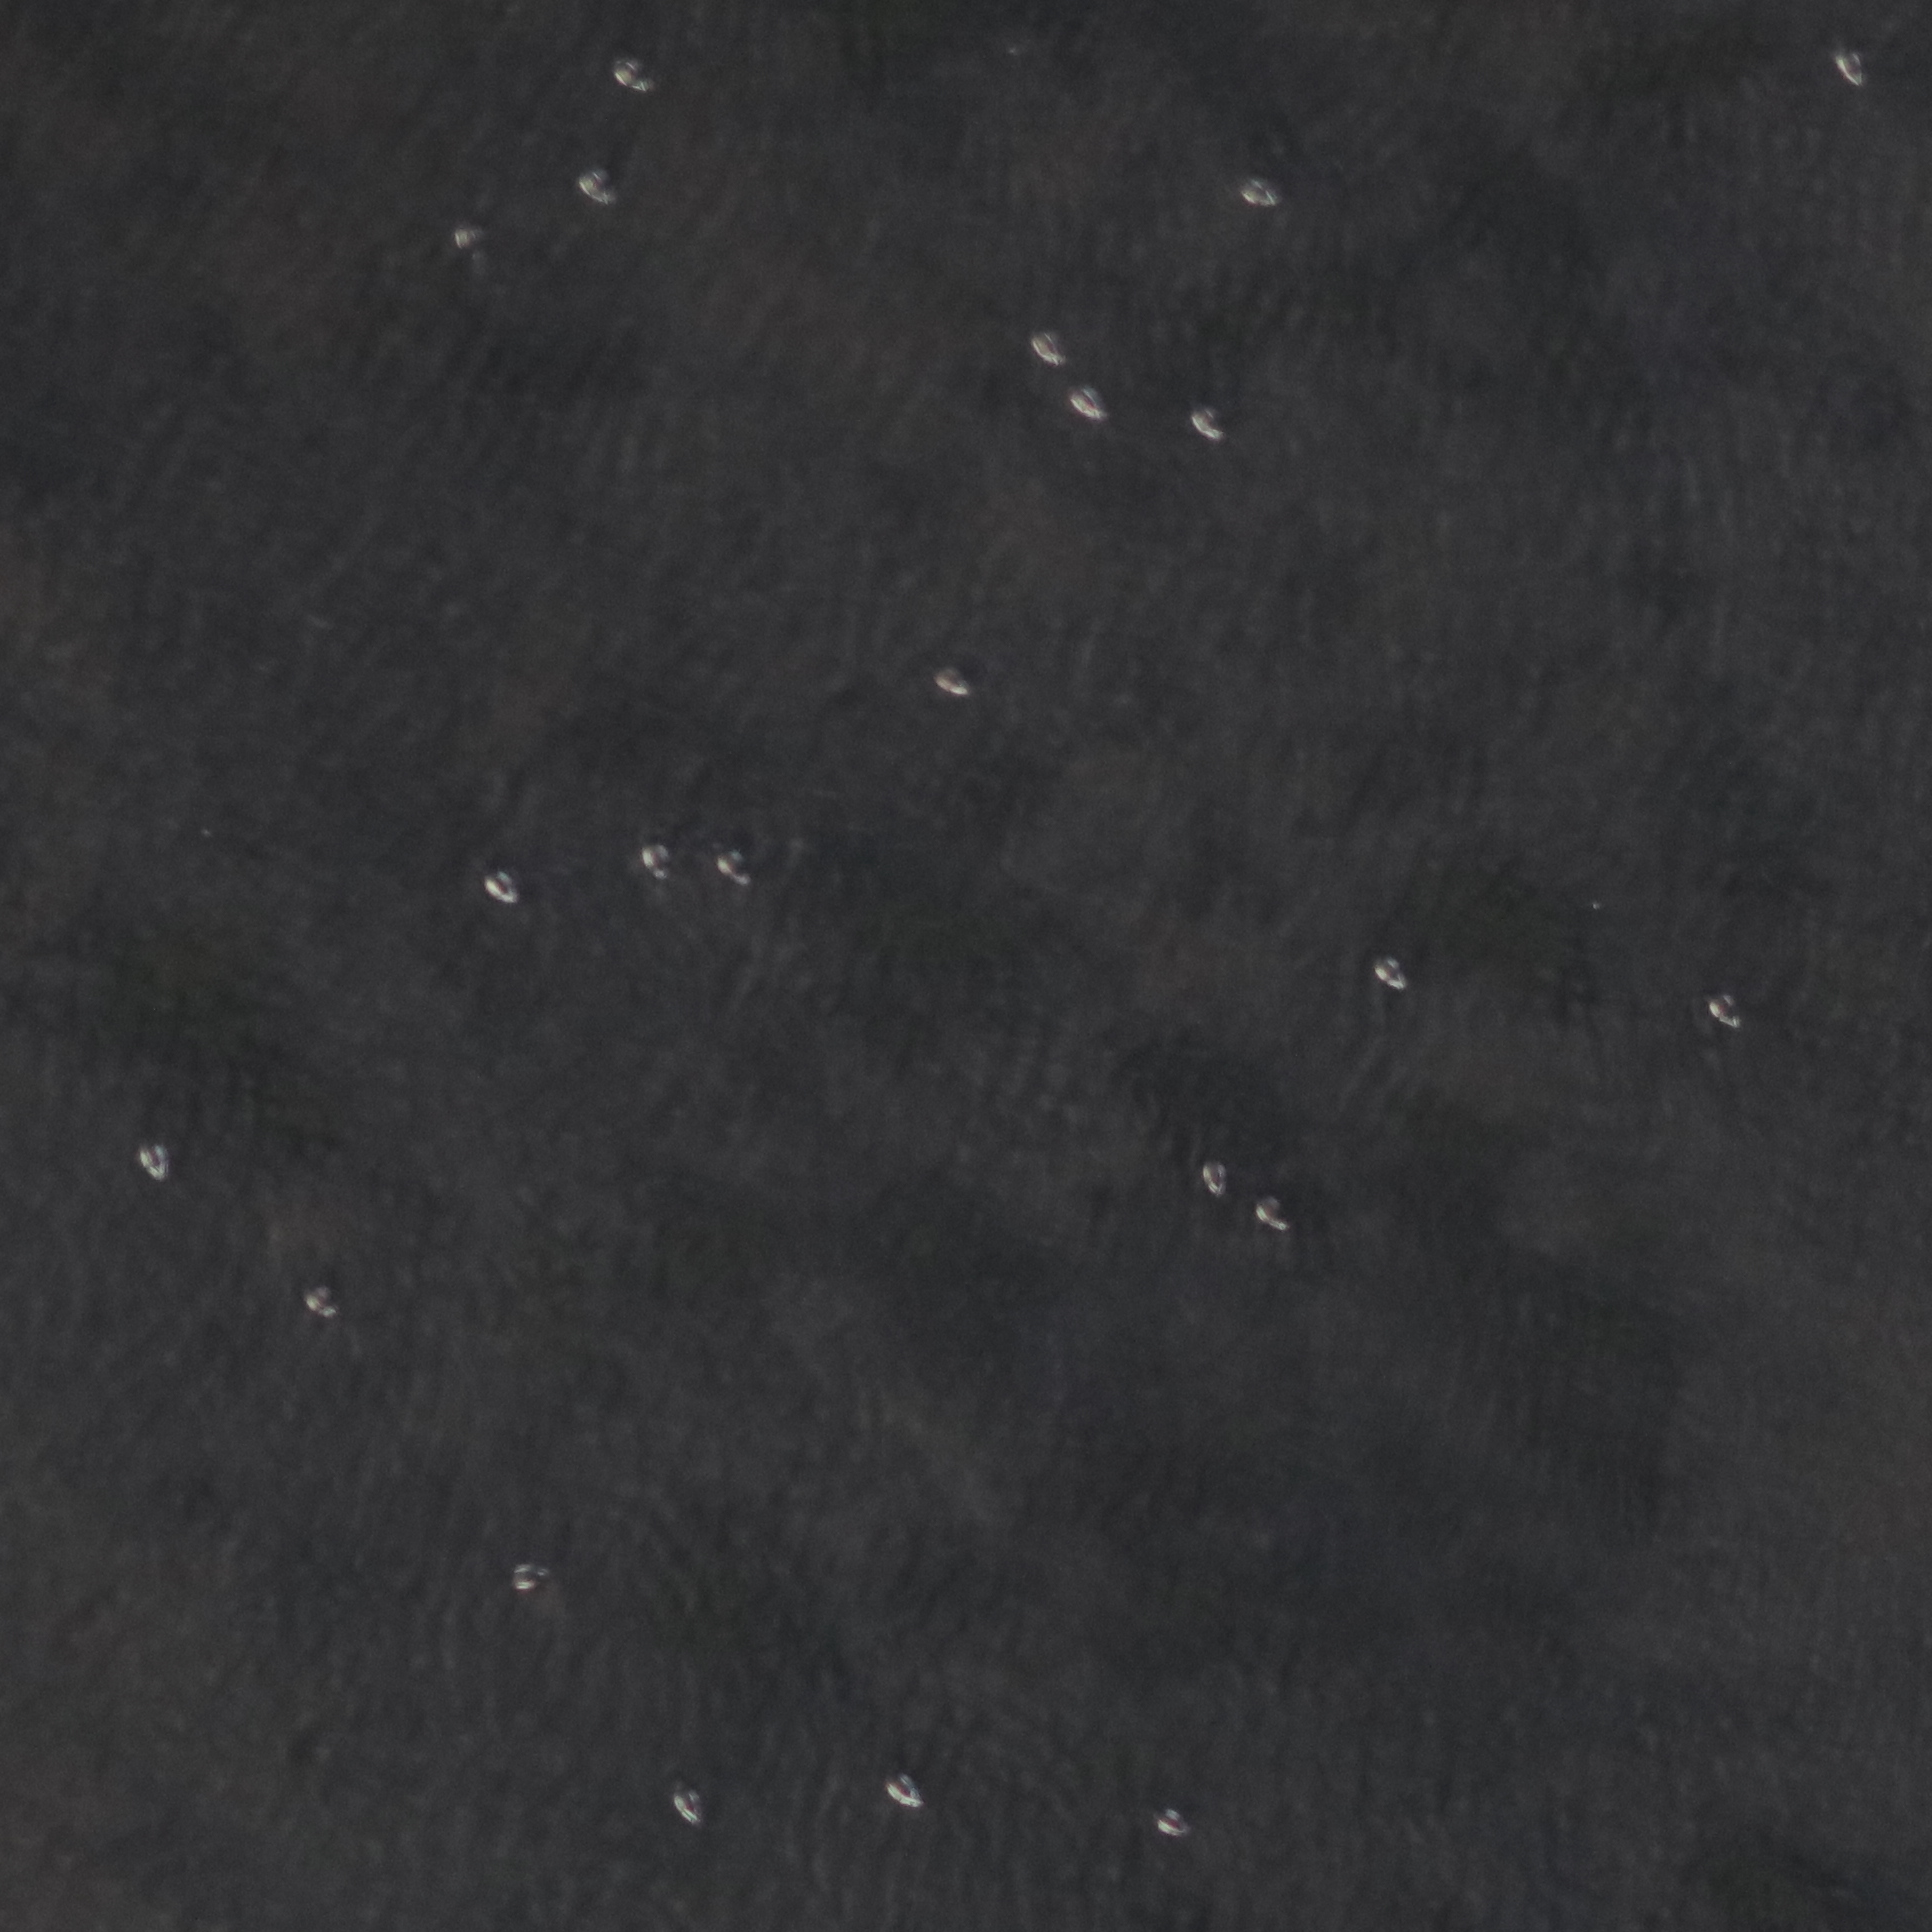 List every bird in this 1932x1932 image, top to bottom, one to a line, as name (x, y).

brant (1848, 63)
brant (637, 68)
brant (595, 186)
brant (1252, 190)
brant (467, 239)
brant (1044, 341)
brant (1082, 398)
brant (1210, 426)
brant (959, 681)
brant (656, 858)
brant (730, 866)
brant (494, 884)
brant (1391, 973)
brant (1722, 1009)
brant (159, 1165)
brant (1217, 1180)
brant (1272, 1212)
brant (321, 1296)
brant (526, 1577)
brant (904, 1793)
brant (686, 1796)
brant (1173, 1822)